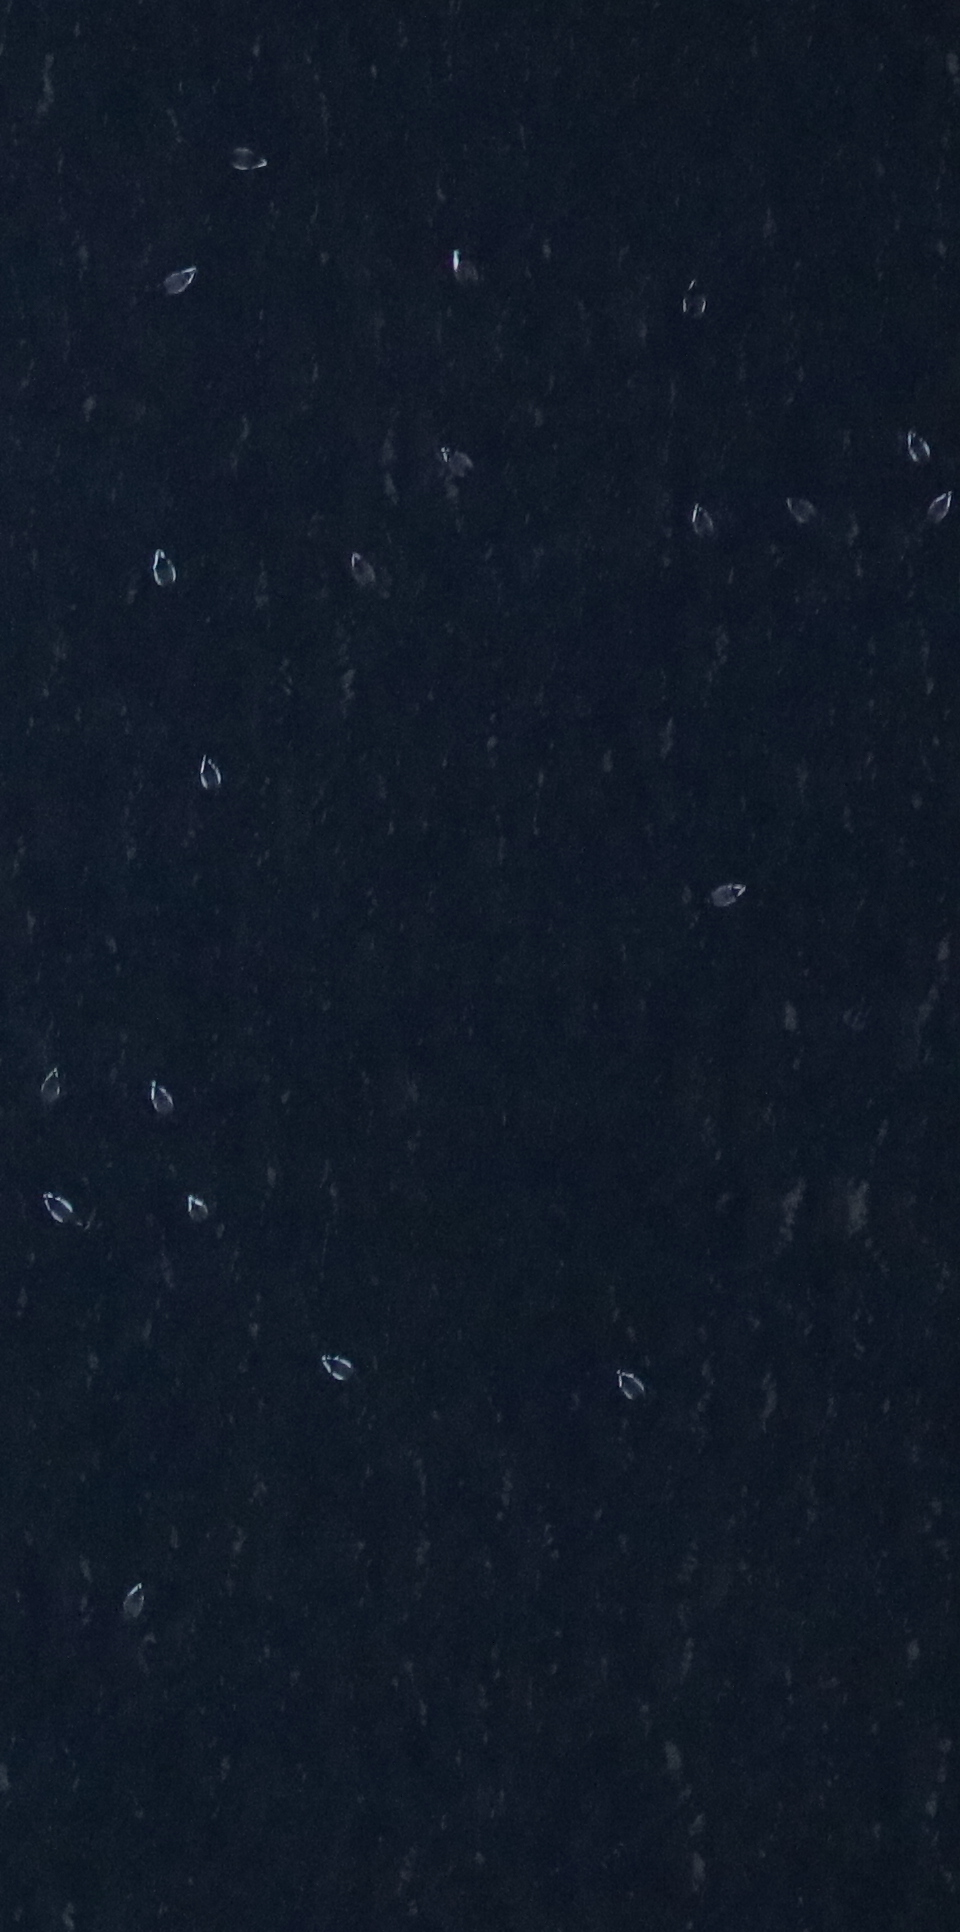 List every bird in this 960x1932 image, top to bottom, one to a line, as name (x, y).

brant (243, 160)
brant (466, 266)
brant (176, 282)
brant (697, 301)
brant (919, 450)
brant (457, 458)
brant (937, 508)
brant (802, 510)
brant (703, 524)
brant (363, 572)
brant (164, 573)
brant (210, 778)
brant (721, 898)
brant (52, 1084)
brant (163, 1100)
brant (60, 1209)
brant (200, 1210)
brant (341, 1367)
brant (632, 1386)
brant (135, 1603)